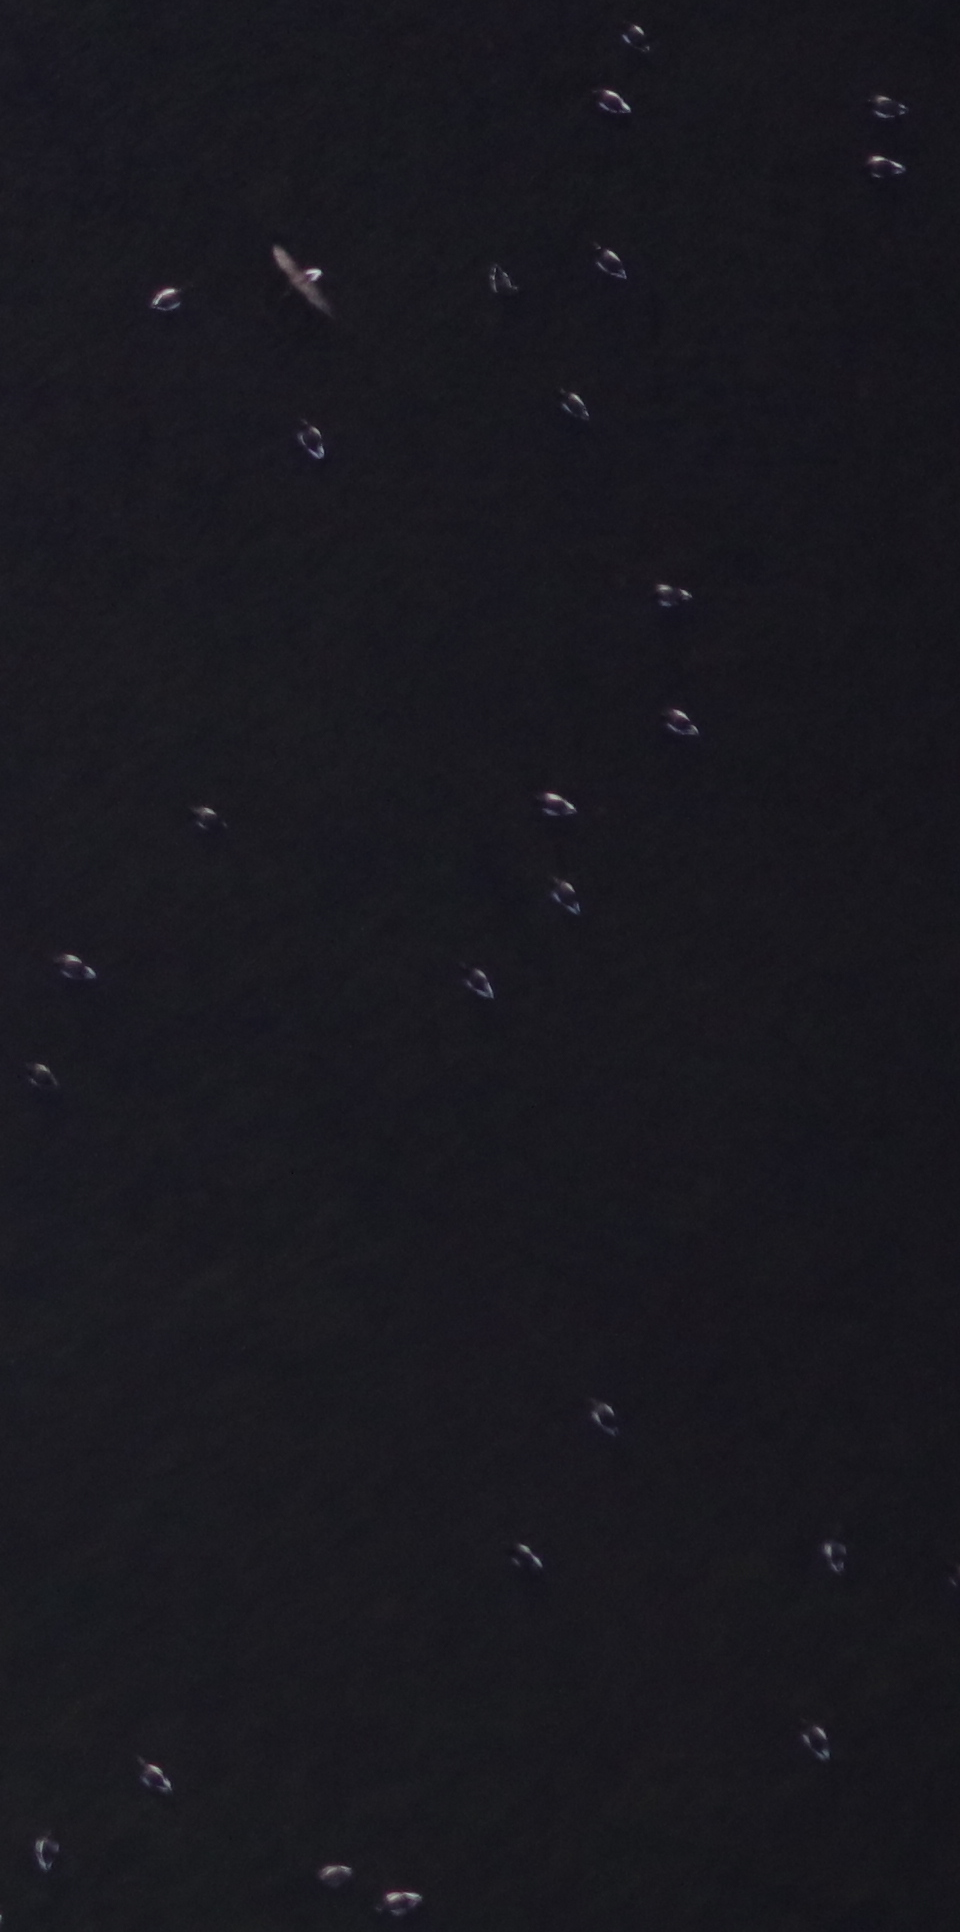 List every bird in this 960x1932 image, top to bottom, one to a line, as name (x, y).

brant (638, 38)
brant (608, 101)
brant (887, 110)
brant (882, 168)
brant (607, 264)
brant (305, 274)
brant (504, 283)
brant (172, 292)
brant (573, 407)
brant (310, 440)
brant (669, 598)
brant (679, 719)
brant (554, 806)
brant (216, 824)
brant (564, 895)
brant (73, 971)
brant (482, 981)
brant (42, 1077)
brant (609, 1416)
brant (523, 1548)
brant (838, 1549)
brant (811, 1738)
brant (161, 1778)
brant (48, 1852)
brant (331, 1867)
brant (398, 1903)